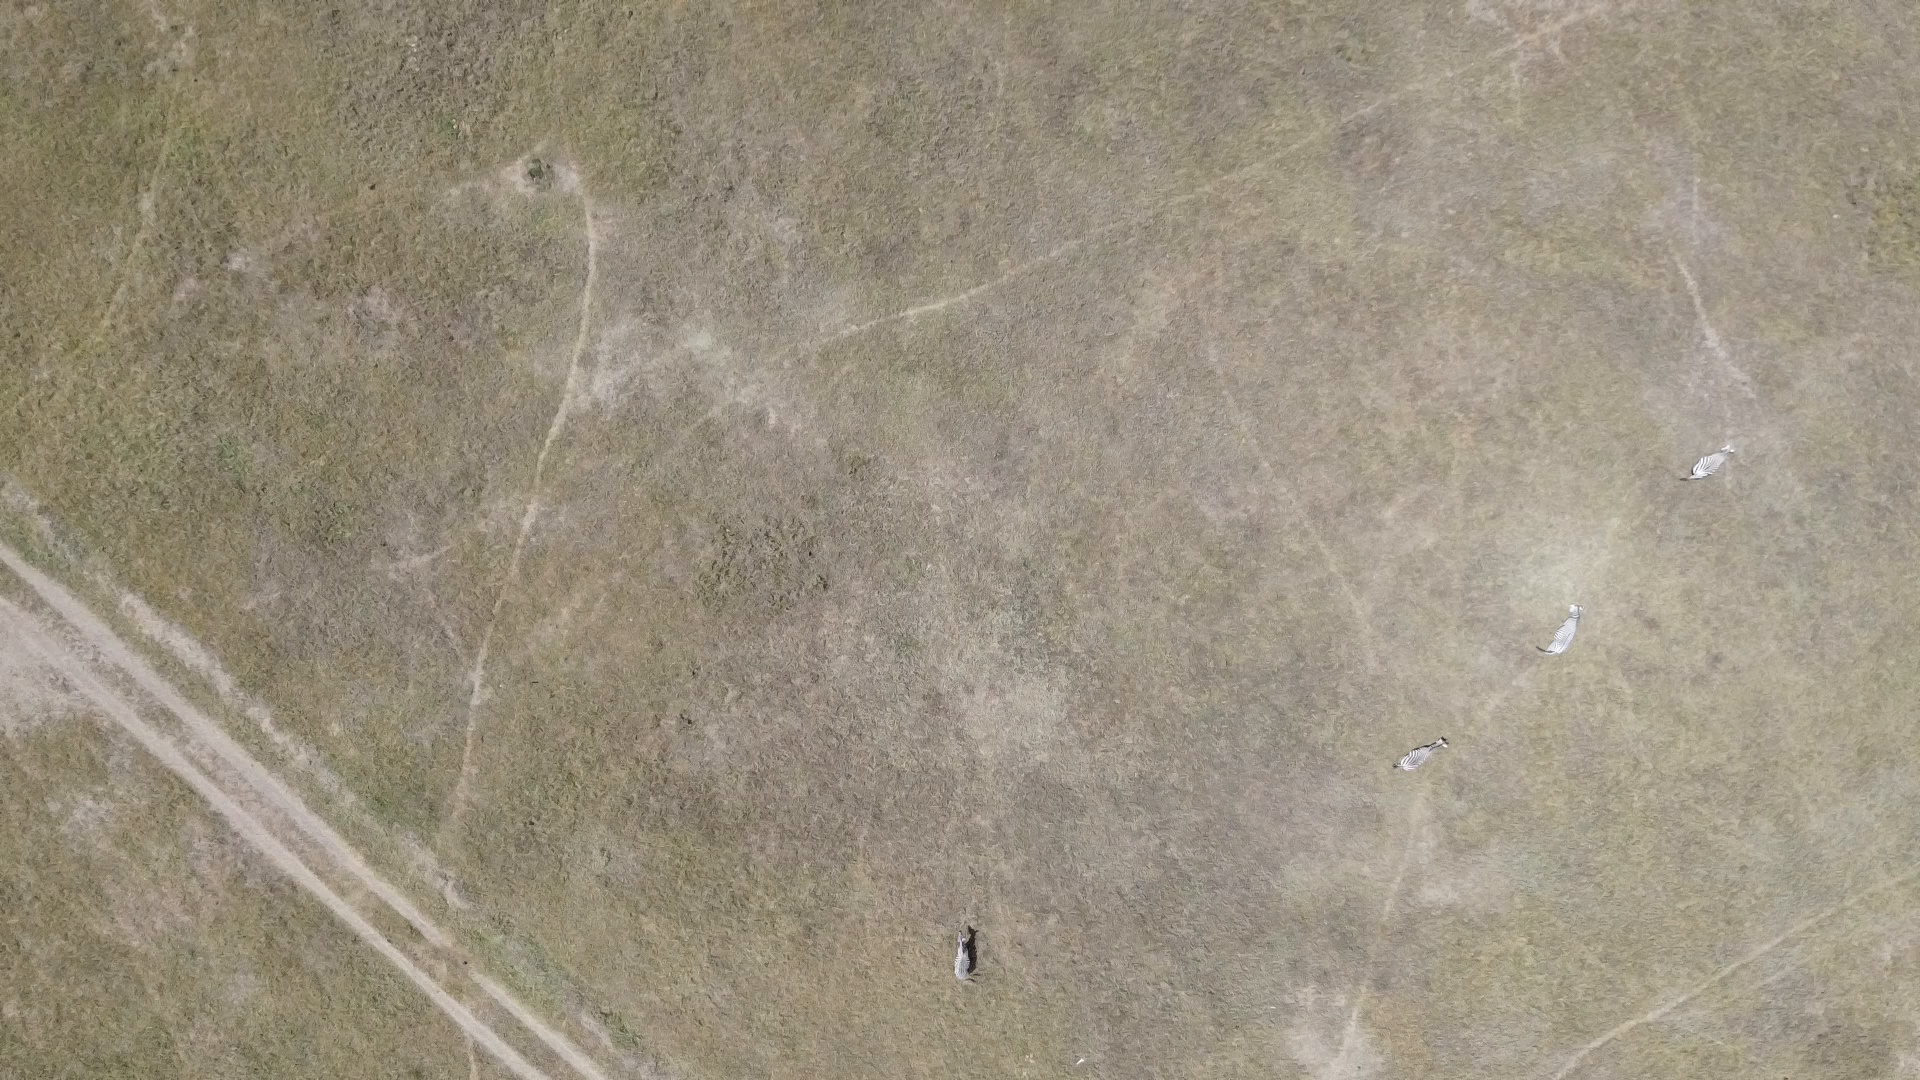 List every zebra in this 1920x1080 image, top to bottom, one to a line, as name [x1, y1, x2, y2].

zebra [1691, 443, 1738, 480]
zebra [1546, 606, 1581, 655]
zebra [1398, 741, 1445, 772]
zebra [954, 934, 972, 979]